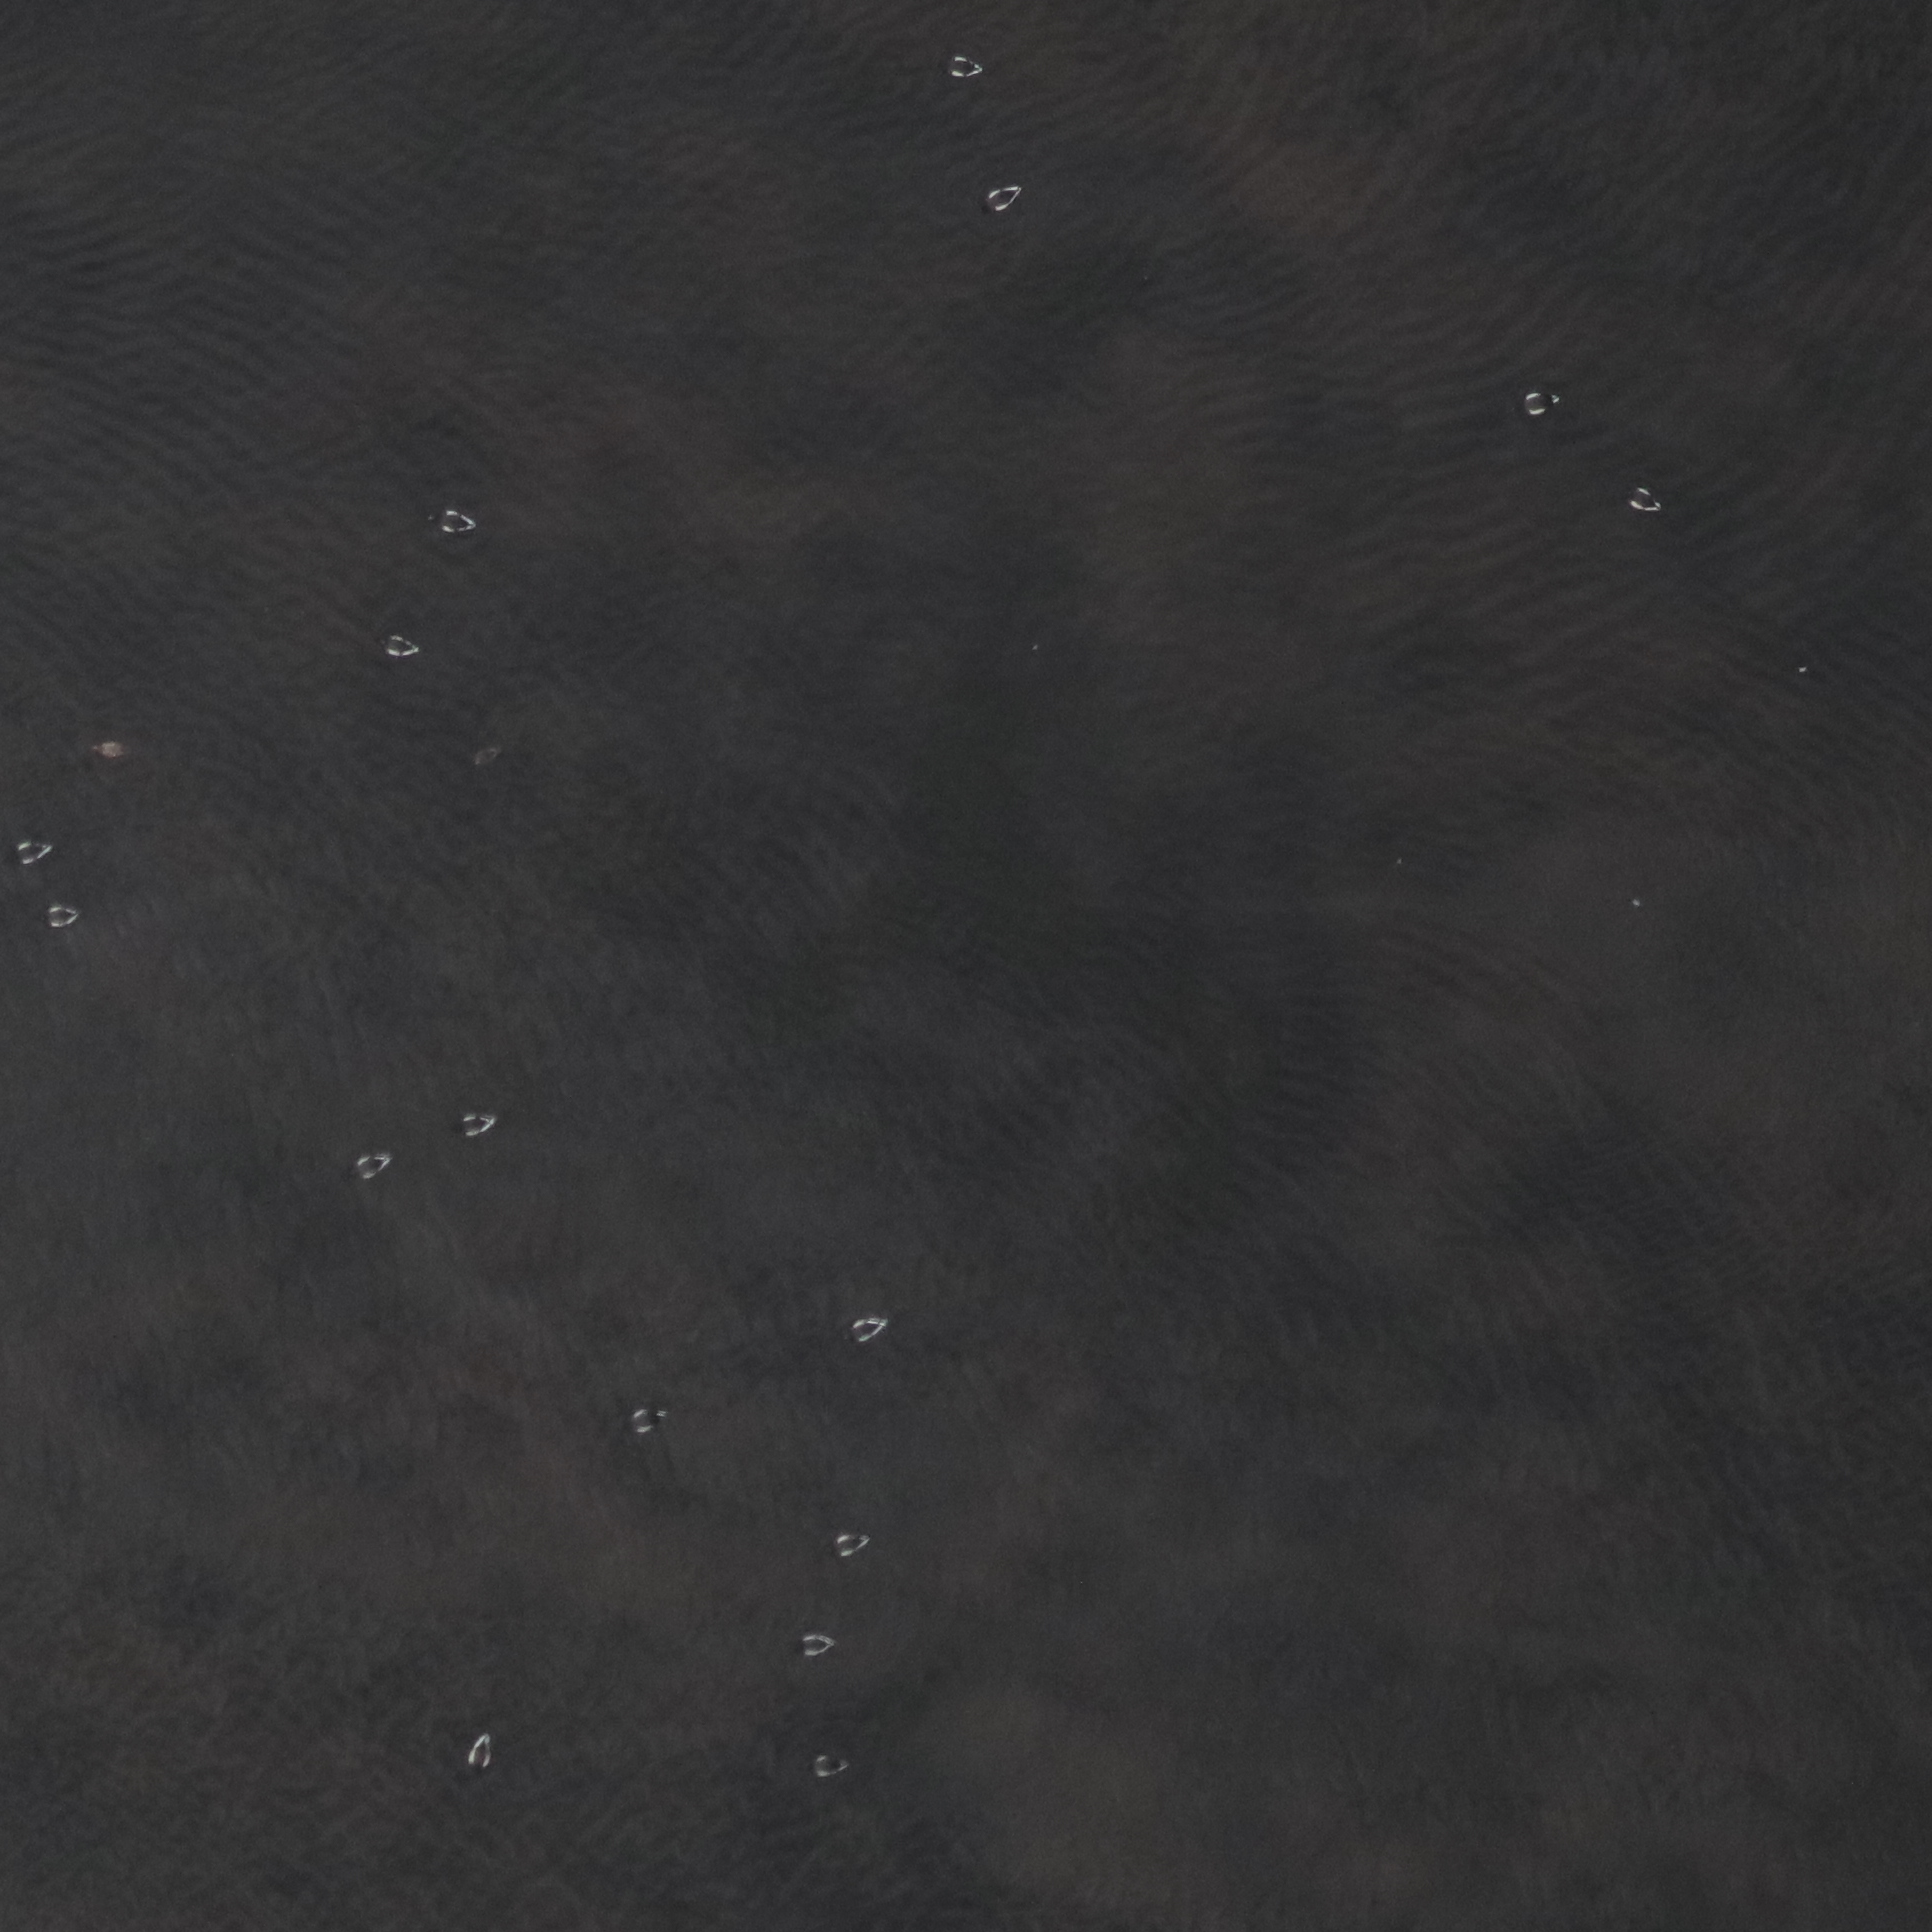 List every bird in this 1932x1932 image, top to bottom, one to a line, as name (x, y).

brant (968, 65)
brant (999, 200)
brant (1540, 404)
brant (1645, 499)
brant (454, 520)
brant (398, 646)
other bird (106, 751)
other bird (483, 753)
brant (32, 850)
brant (59, 916)
brant (474, 1125)
brant (370, 1168)
brant (865, 1330)
brant (645, 1420)
brant (848, 1545)
brant (815, 1645)
brant (478, 1755)
brant (825, 1767)